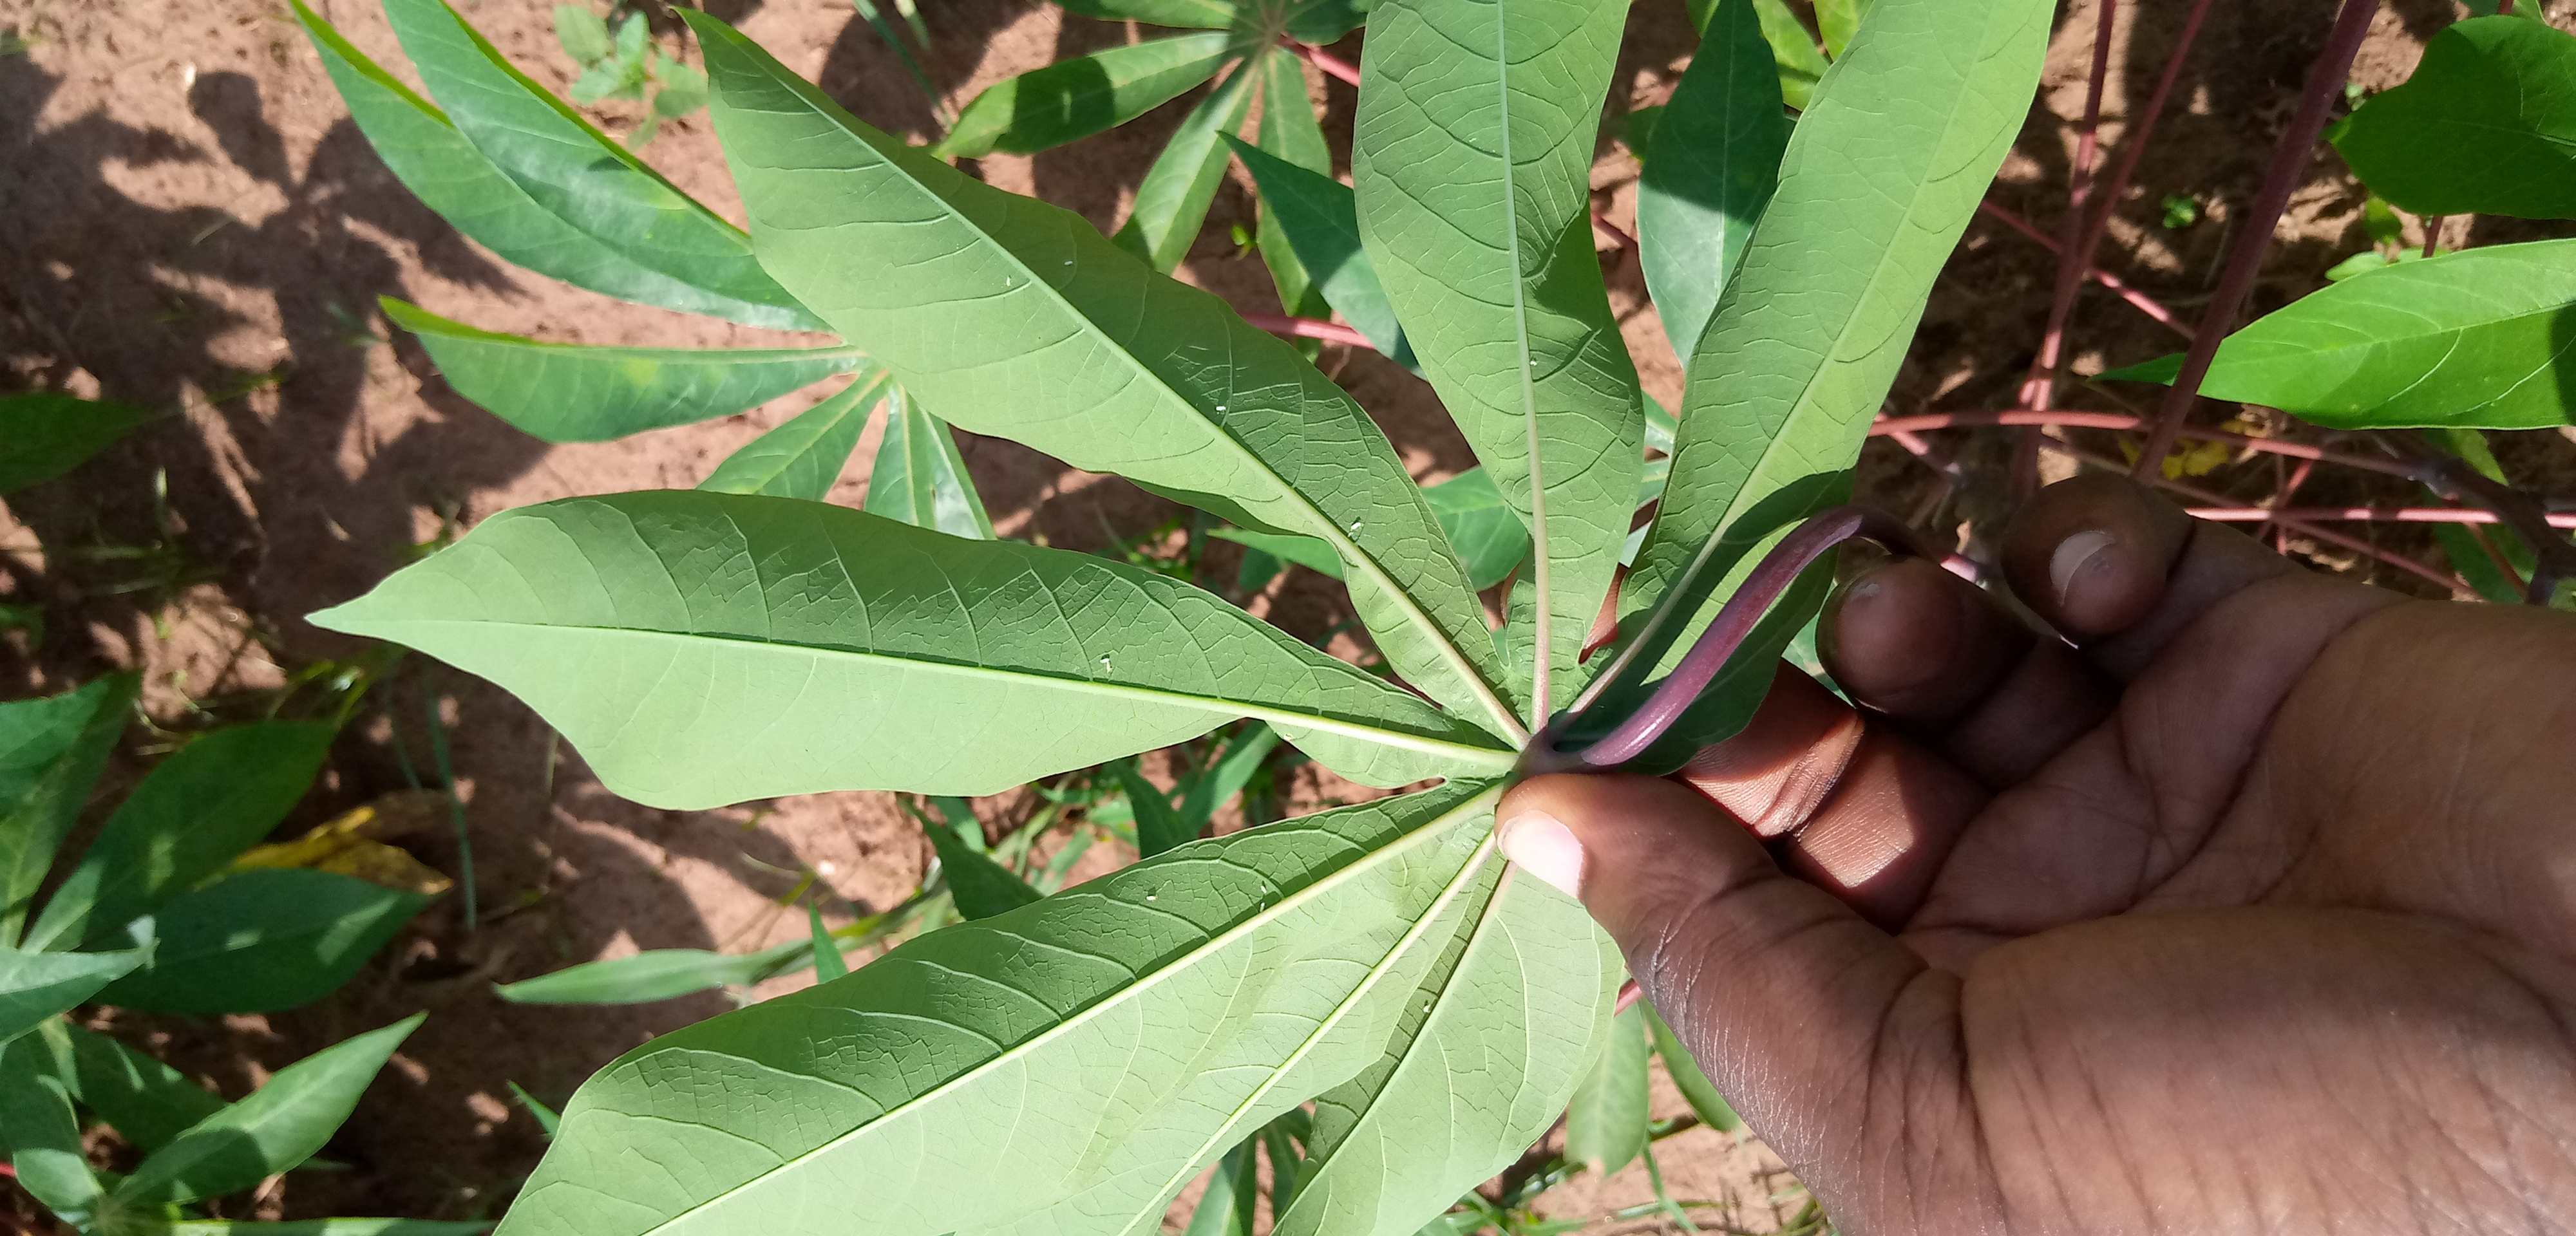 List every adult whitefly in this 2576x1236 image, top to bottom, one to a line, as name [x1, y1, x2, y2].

whitefly [1050, 247, 1091, 289]
whitefly [990, 265, 1025, 303]
whitefly [1520, 344, 1546, 371]
whitefly [1204, 392, 1245, 432]
whitefly [1345, 513, 1367, 550]
whitefly [1088, 650, 1119, 682]
whitefly [1242, 872, 1282, 899]
whitefly [1132, 876, 1165, 908]
whitefly [1242, 895, 1284, 933]
whitefly [1408, 988, 1441, 1026]